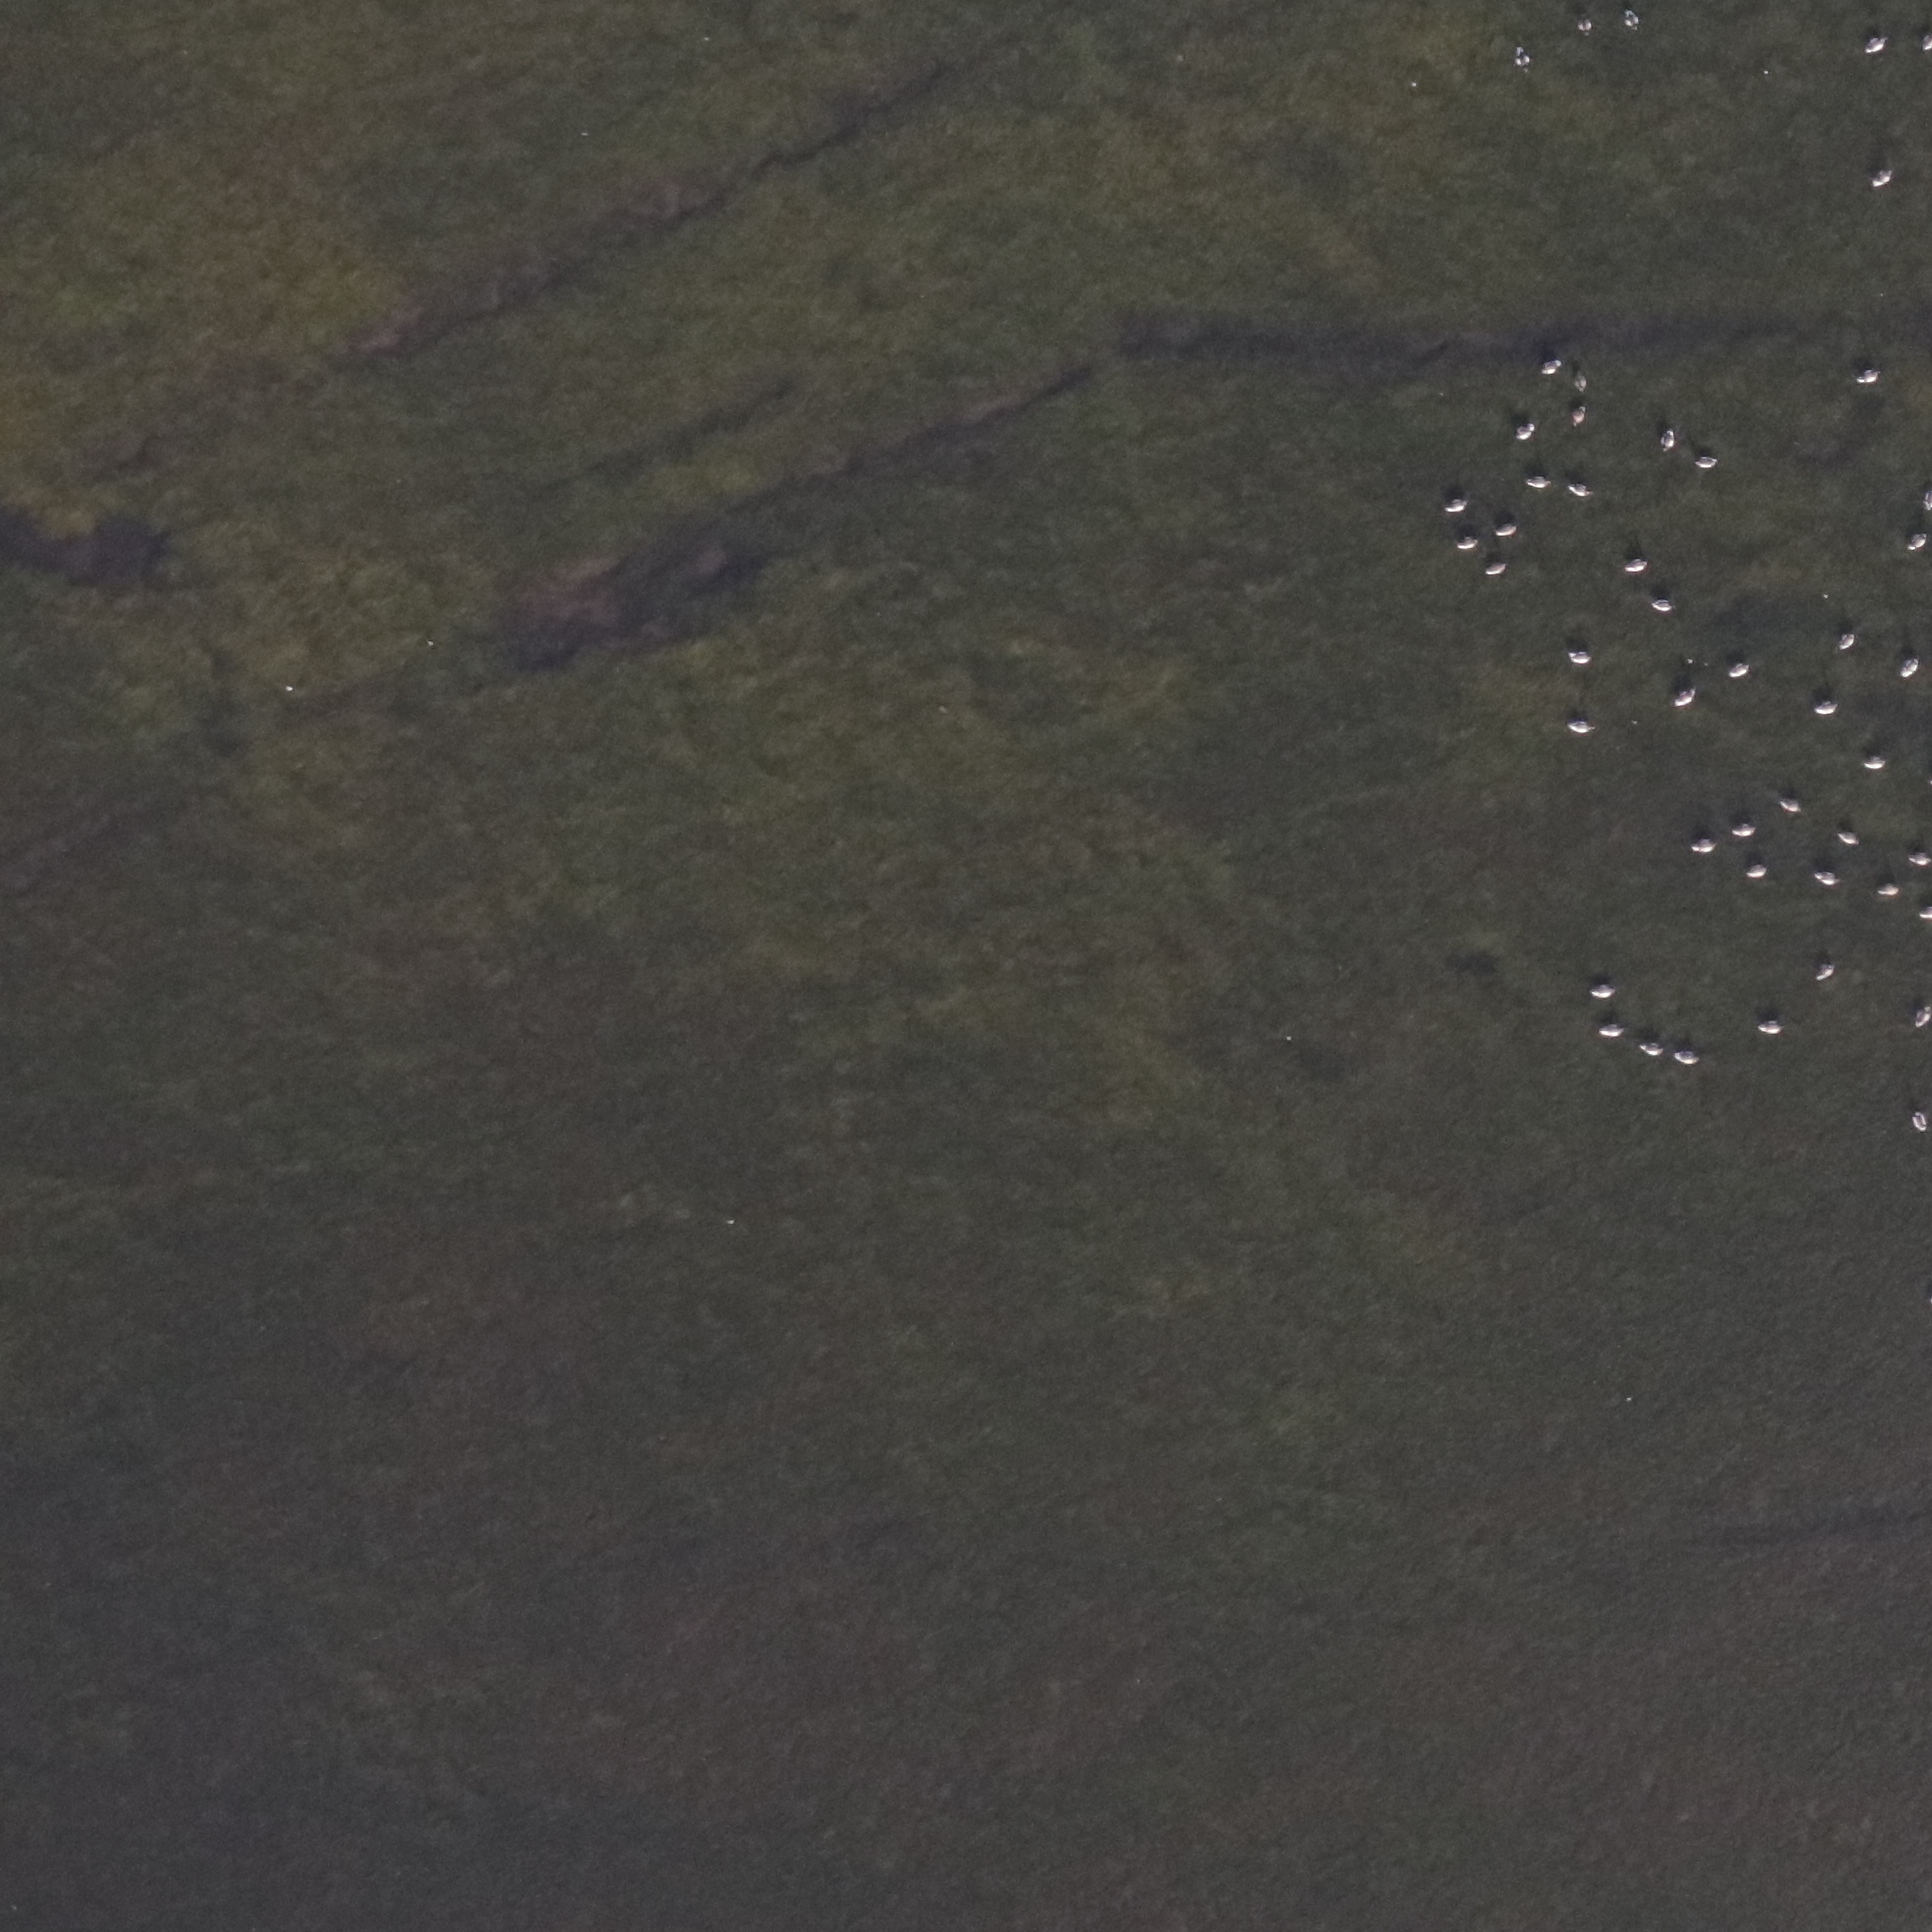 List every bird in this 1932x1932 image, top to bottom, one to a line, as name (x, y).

brant (1632, 19)
brant (1585, 25)
brant (1928, 41)
brant (1875, 44)
brant (1523, 59)
brant (1882, 177)
brant (1543, 364)
brant (1869, 375)
brant (1580, 390)
brant (1580, 414)
brant (1525, 438)
brant (1667, 446)
brant (1703, 469)
brant (1538, 479)
brant (1590, 484)
brant (1460, 498)
brant (1930, 499)
brant (1506, 524)
brant (1475, 539)
brant (1917, 541)
brant (1498, 564)
brant (1633, 564)
brant (1667, 610)
brant (1847, 641)
brant (1582, 653)
brant (1909, 667)
brant (1739, 668)
brant (1686, 696)
brant (1826, 707)
brant (1581, 723)
brant (1875, 762)
brant (1794, 804)
brant (1743, 828)
brant (1848, 837)
brant (1703, 845)
brant (1920, 858)
brant (1756, 871)
brant (1827, 878)
brant (1887, 891)
brant (1931, 910)
brant (1824, 972)
brant (1604, 990)
brant (1923, 1016)
brant (1771, 1027)
brant (1611, 1030)
brant (1653, 1049)
brant (1687, 1057)
brant (1919, 1121)